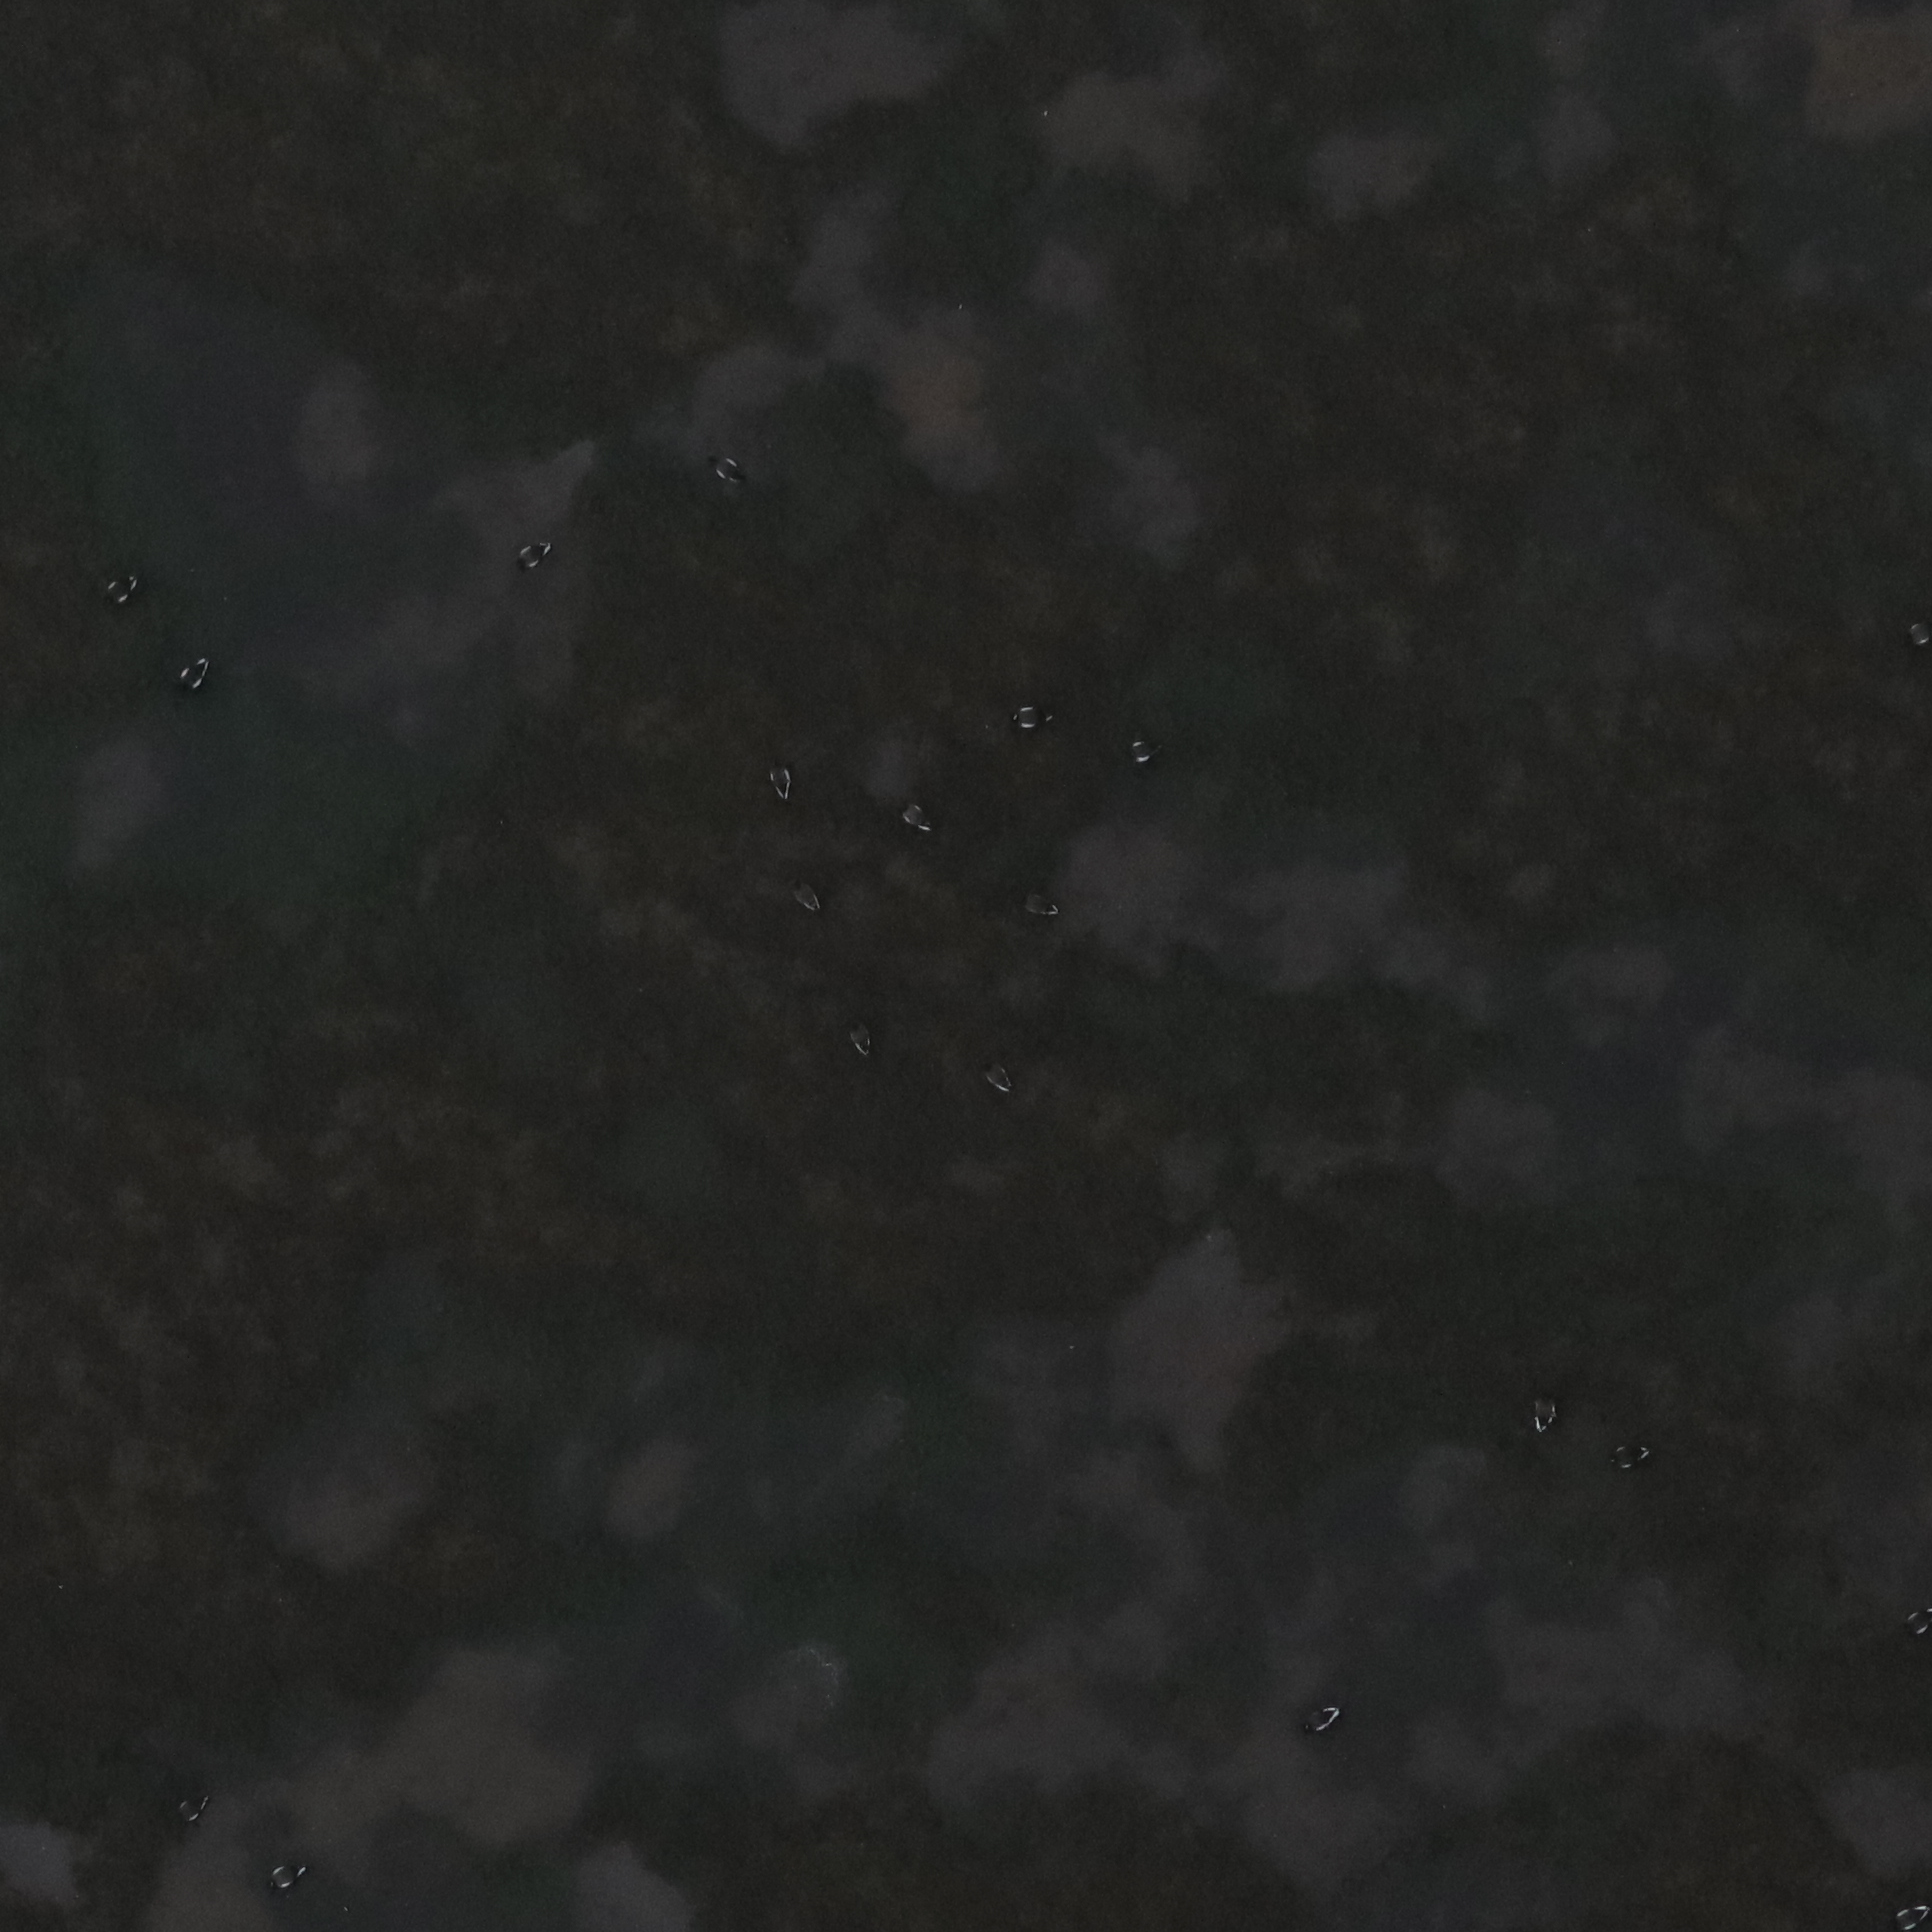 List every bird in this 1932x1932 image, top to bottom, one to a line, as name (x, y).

brant (728, 469)
brant (535, 556)
brant (121, 591)
brant (1922, 633)
brant (194, 674)
brant (1030, 715)
brant (1142, 751)
brant (782, 780)
brant (916, 815)
brant (807, 896)
brant (1037, 901)
brant (861, 1037)
brant (1000, 1077)
brant (1545, 1412)
brant (1630, 1457)
brant (1921, 1623)
brant (1322, 1719)
brant (195, 1810)
brant (287, 1876)
brant (1912, 1918)